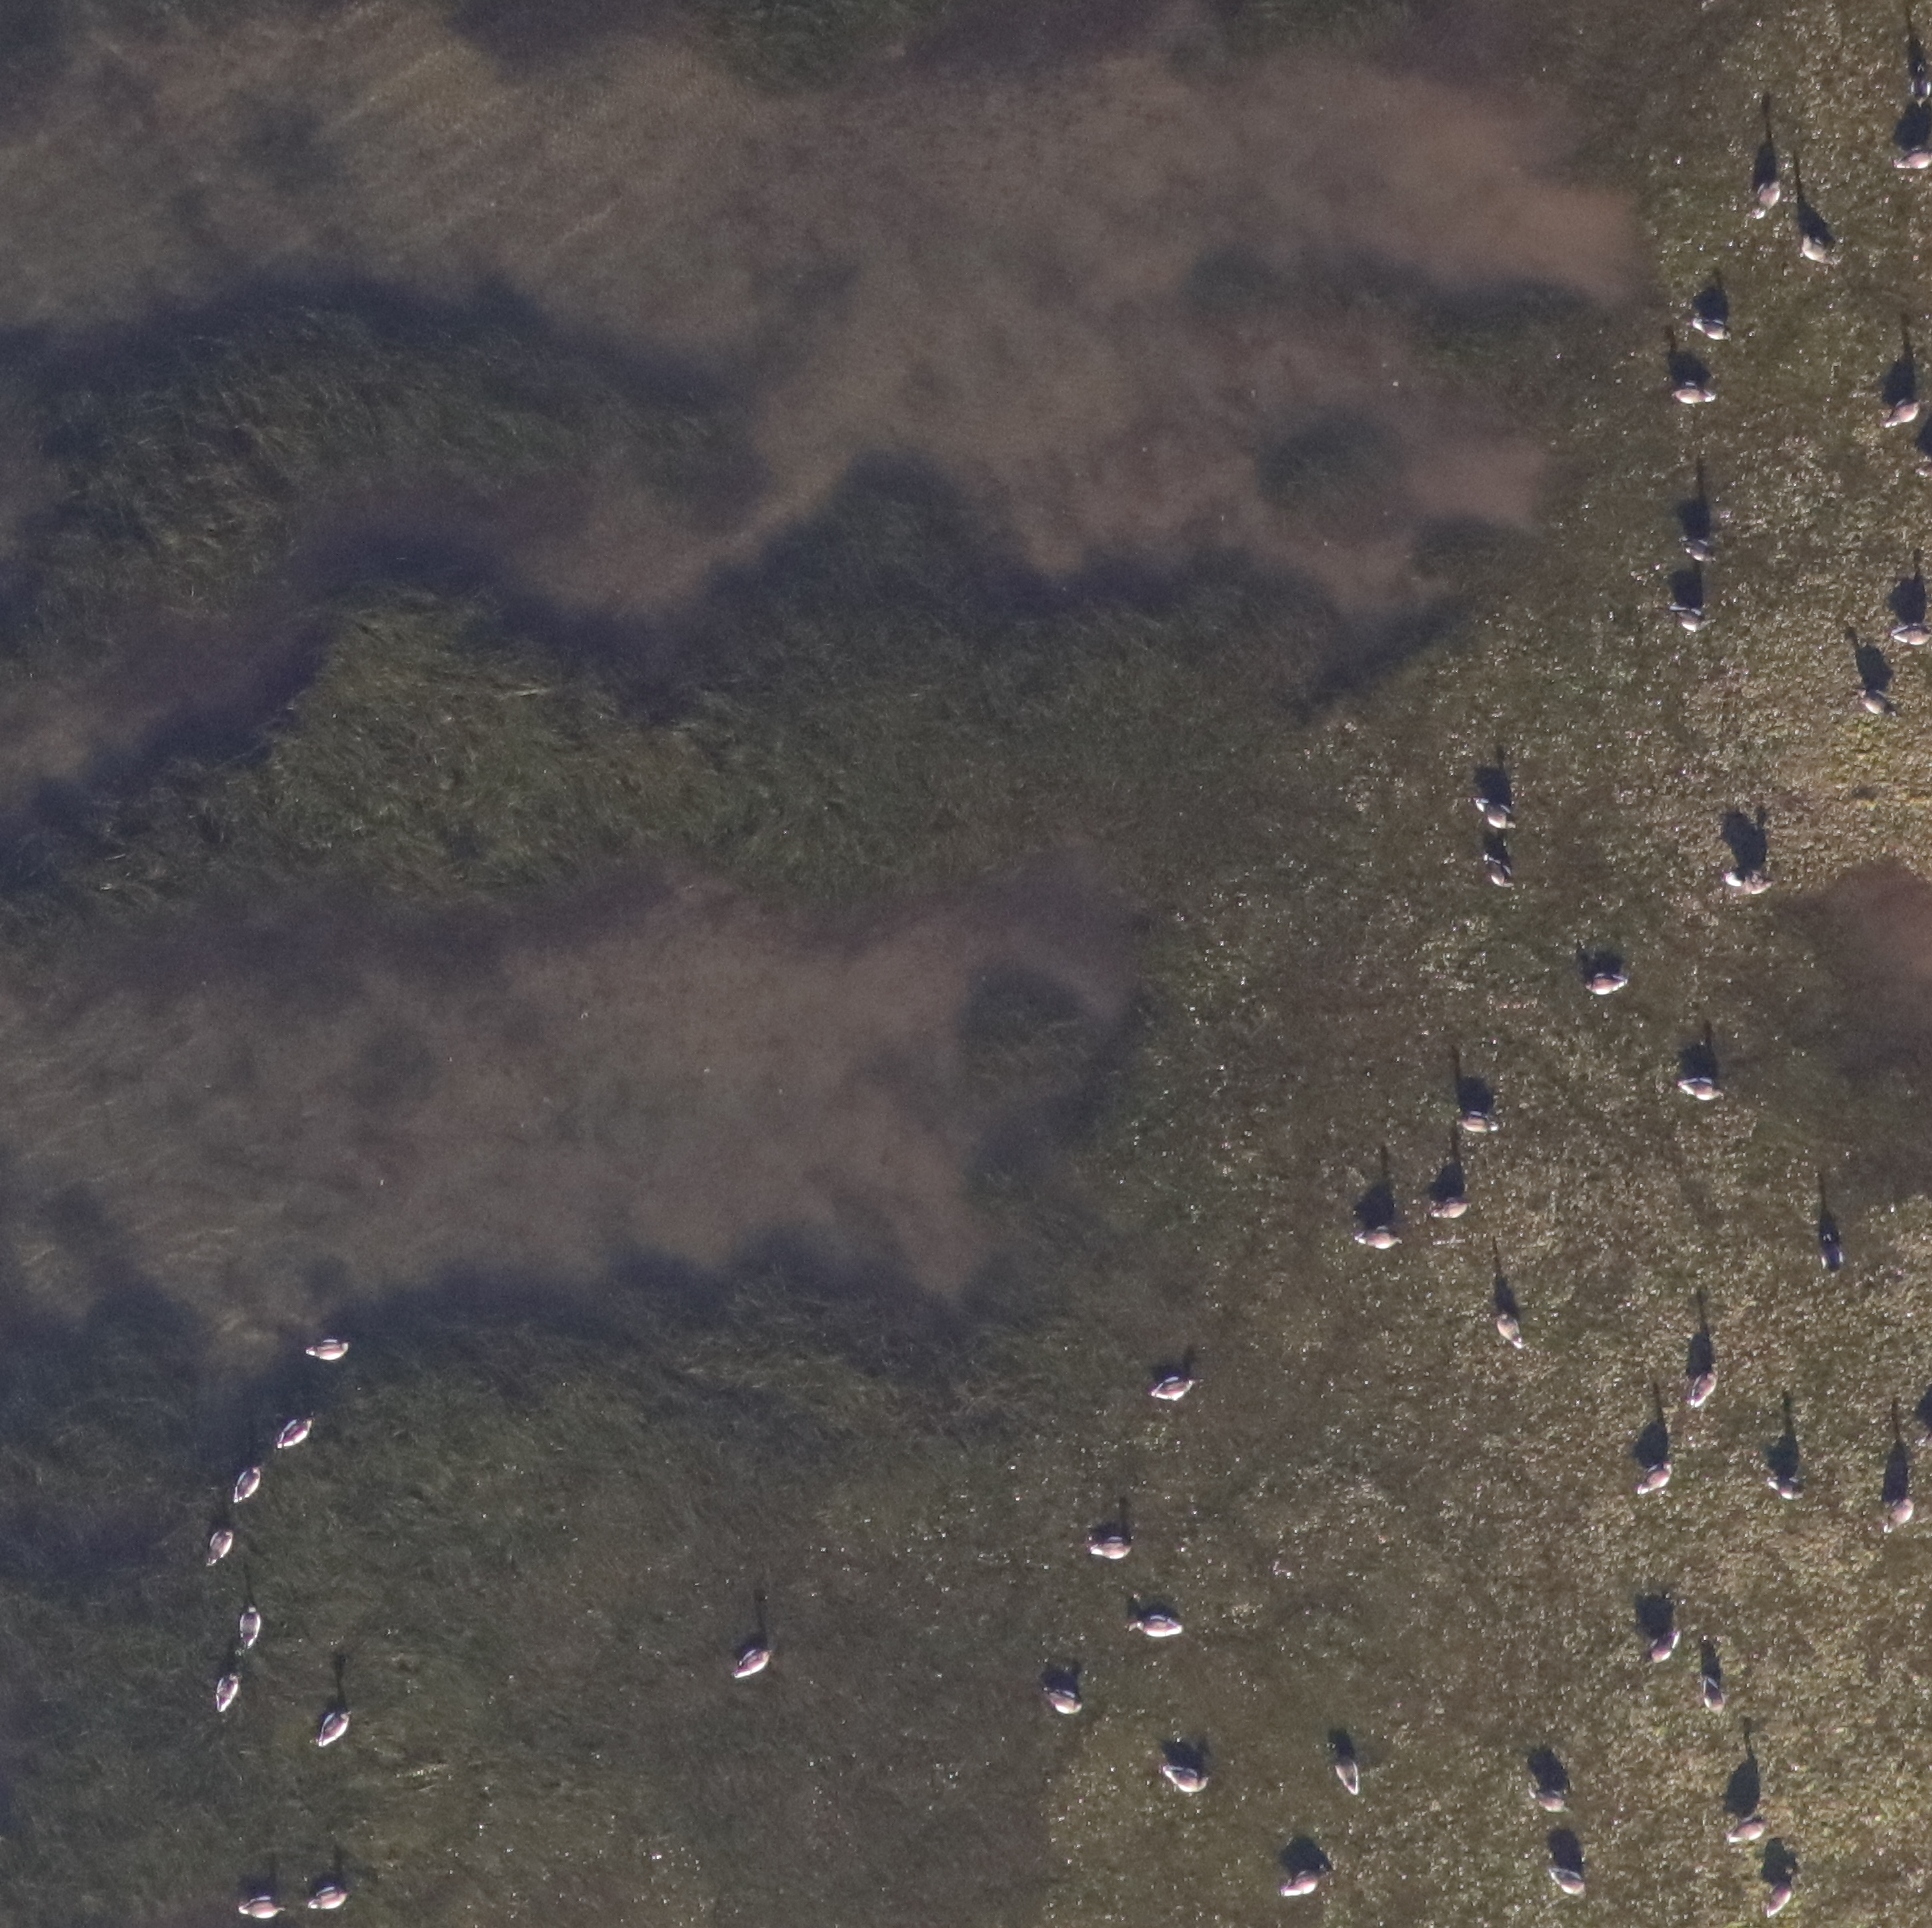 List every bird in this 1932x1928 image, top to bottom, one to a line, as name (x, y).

brant (1919, 86)
brant (1915, 159)
brant (1773, 195)
brant (1813, 245)
brant (1719, 331)
brant (1693, 394)
brant (1904, 412)
brant (1698, 549)
brant (1692, 618)
brant (1914, 636)
brant (1880, 707)
brant (1496, 816)
brant (1501, 871)
brant (1753, 878)
brant (1607, 984)
brant (1703, 1089)
brant (1476, 1124)
brant (1451, 1209)
brant (1380, 1237)
brant (1829, 1254)
brant (1514, 1332)
brant (329, 1349)
brant (1706, 1384)
brant (1174, 1387)
brant (294, 1434)
brant (1654, 1482)
brant (246, 1485)
brant (1788, 1490)
brant (1895, 1509)
brant (220, 1545)
brant (1111, 1546)
brant (250, 1626)
brant (1157, 1627)
brant (1665, 1642)
brant (752, 1662)
brant (225, 1692)
brant (1716, 1698)
brant (1064, 1701)
brant (333, 1727)
brant (1347, 1772)
brant (1188, 1779)
brant (1552, 1805)
brant (1751, 1831)
brant (1569, 1879)
brant (1303, 1883)
brant (328, 1897)
brant (1780, 1897)
brant (261, 1904)